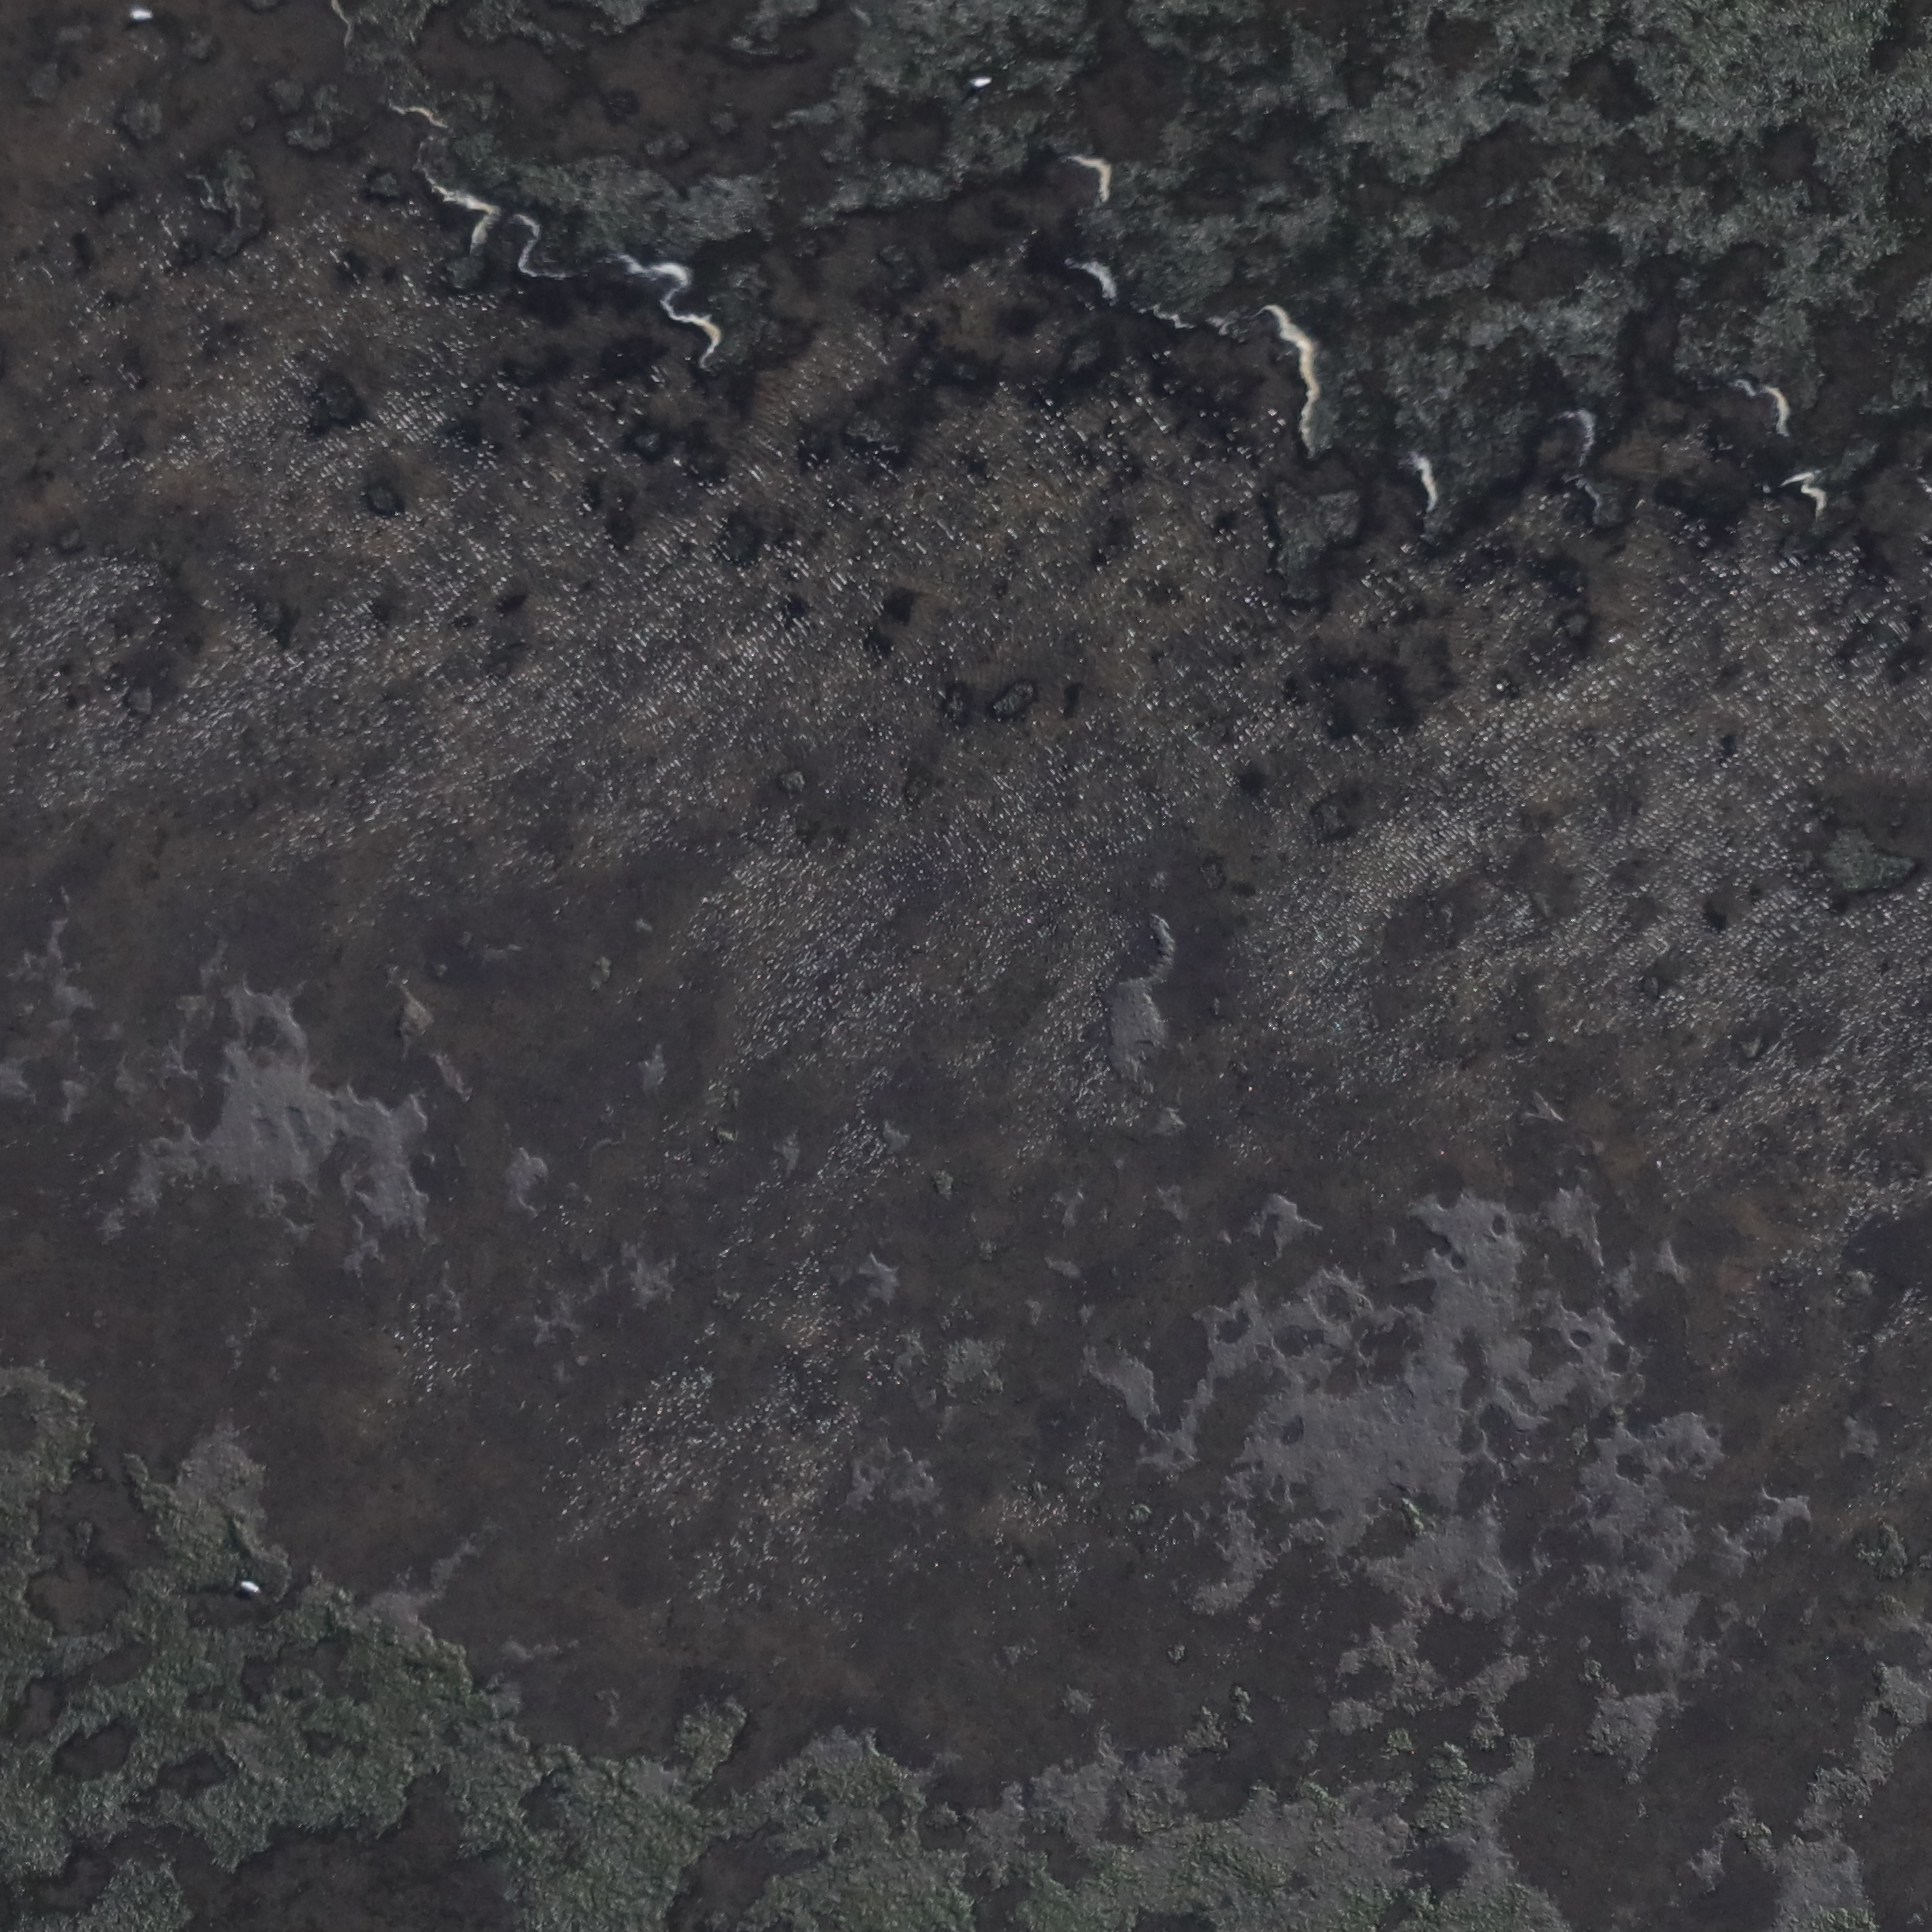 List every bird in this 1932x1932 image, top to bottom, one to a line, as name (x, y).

gull (140, 15)
gull (979, 83)
gull (249, 1587)